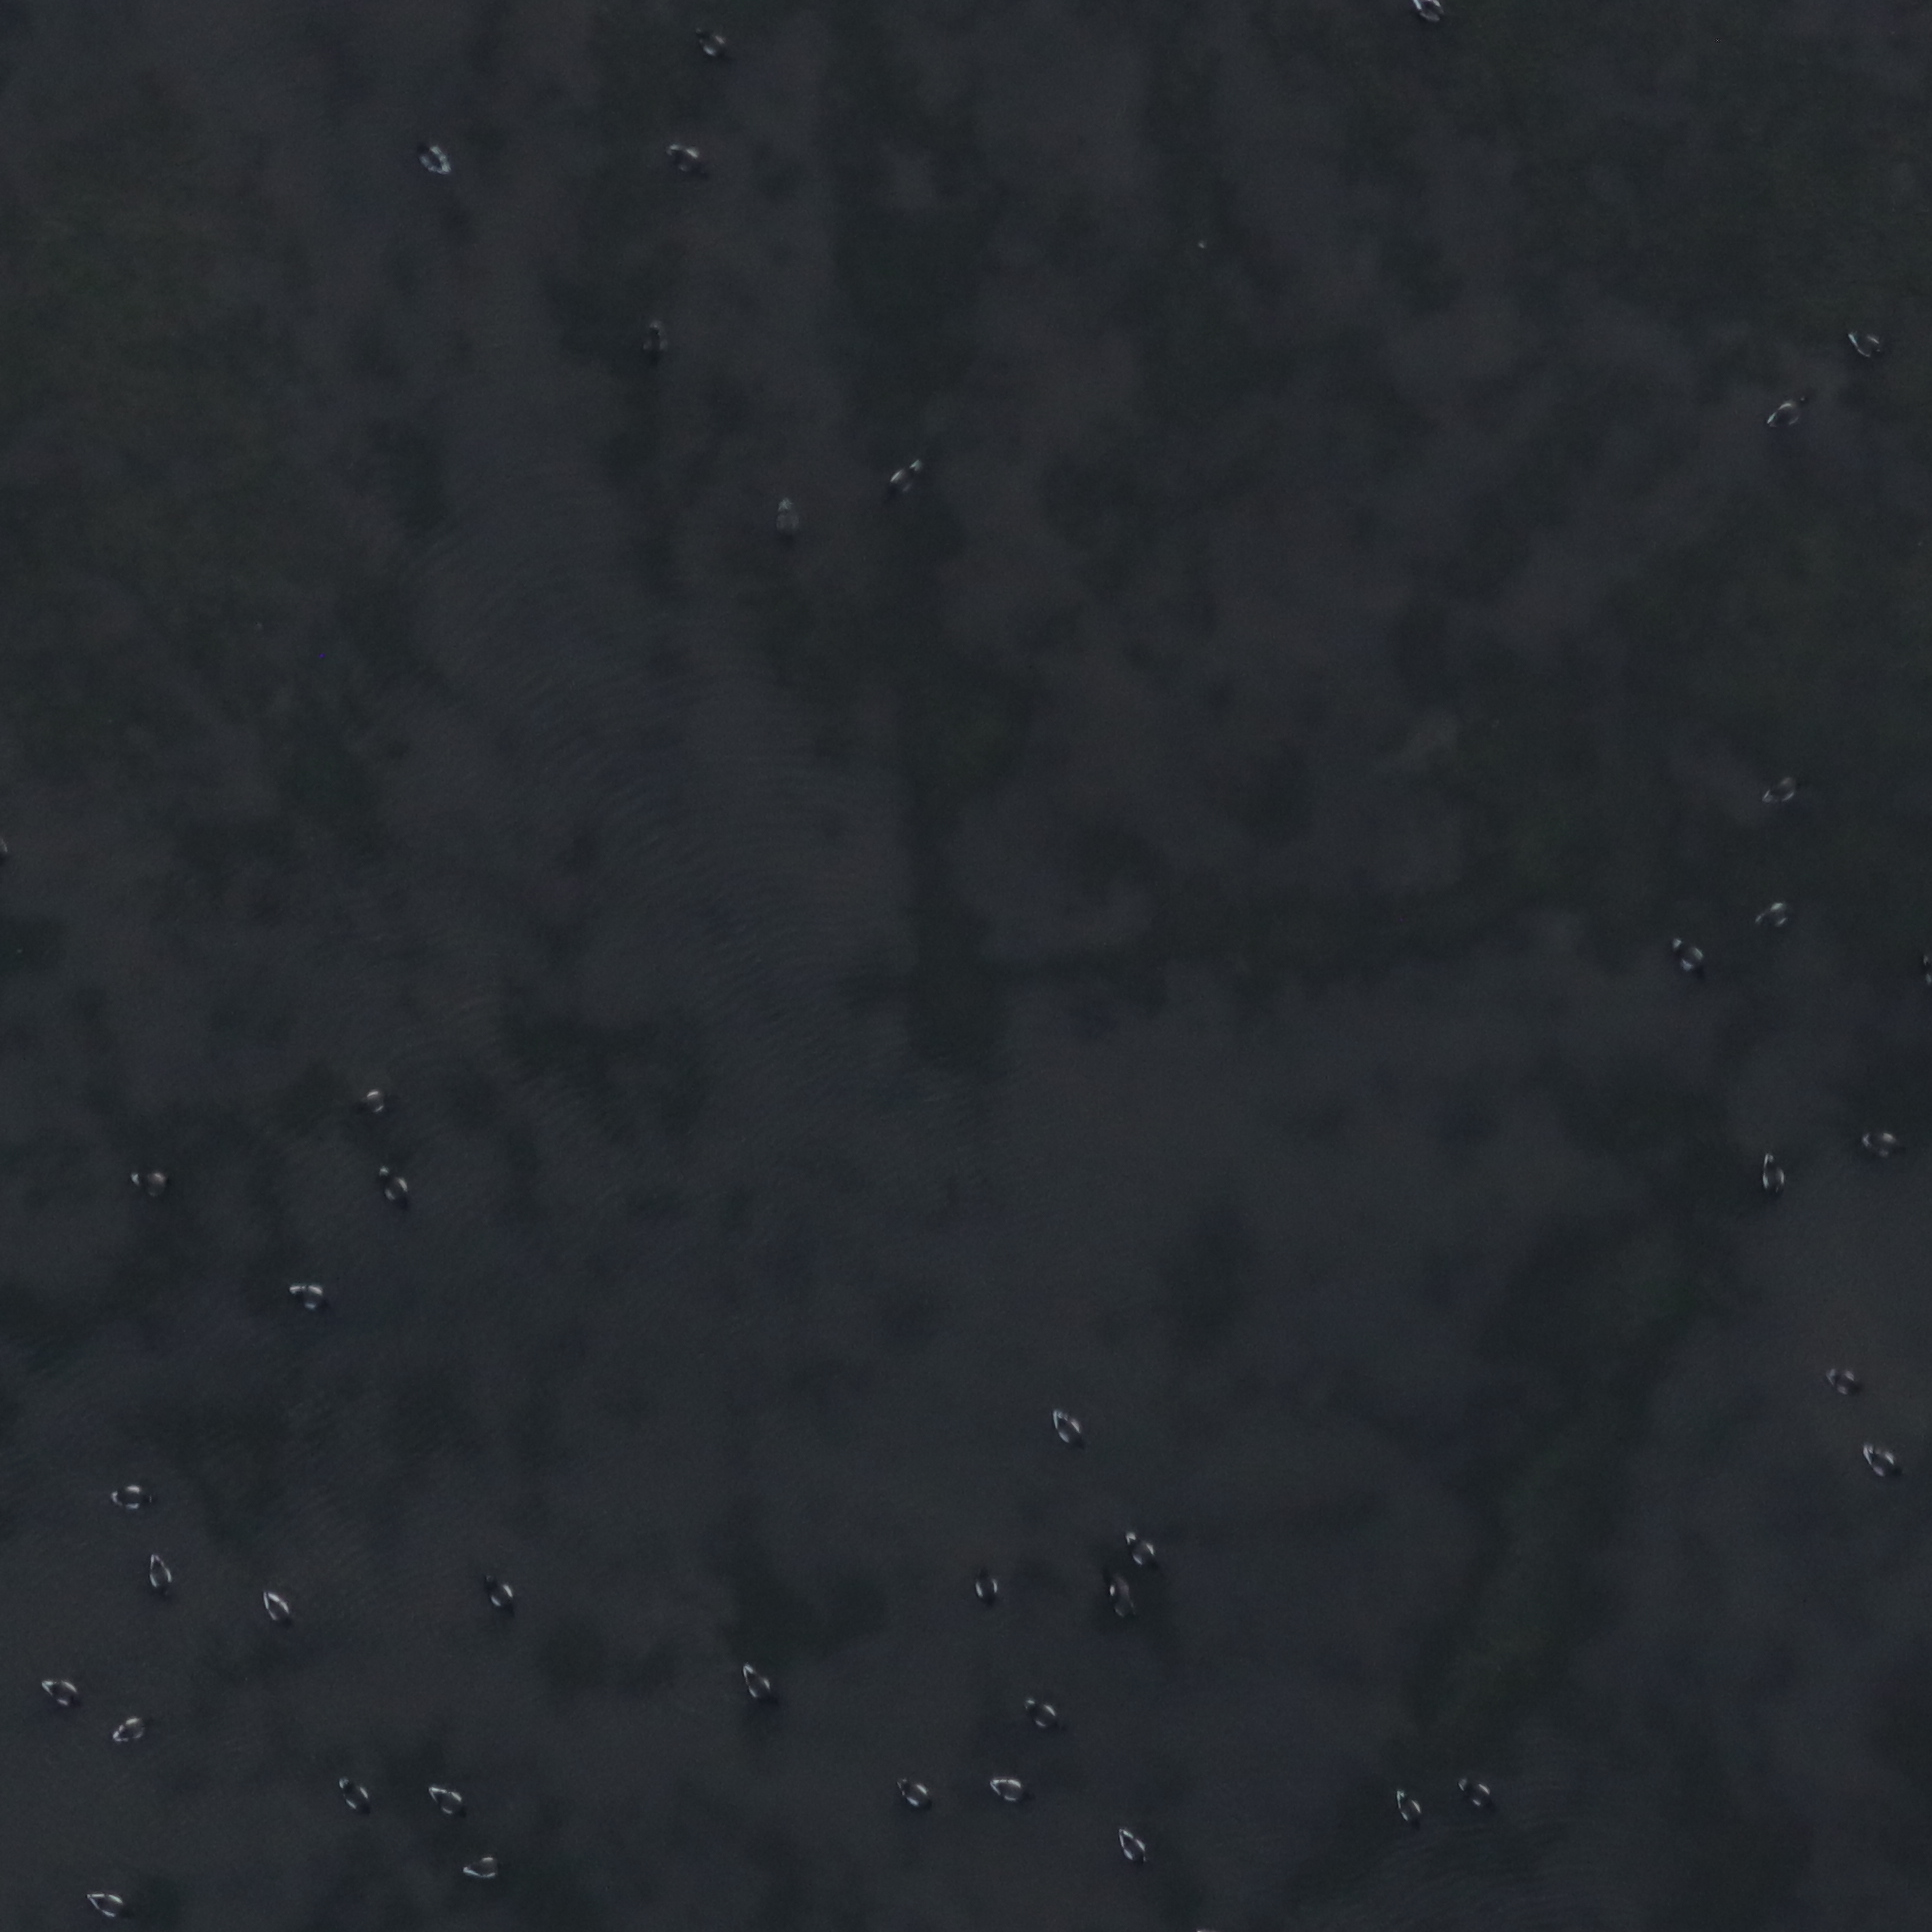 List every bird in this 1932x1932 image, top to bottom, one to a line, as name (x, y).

brant (1428, 7)
brant (712, 43)
brant (684, 158)
brant (431, 160)
brant (651, 342)
brant (1863, 345)
brant (1787, 414)
brant (904, 478)
brant (789, 519)
brant (1784, 790)
brant (1776, 916)
brant (1688, 956)
brant (374, 1102)
brant (1880, 1144)
brant (1773, 1177)
brant (151, 1183)
brant (393, 1186)
brant (309, 1296)
brant (1841, 1382)
brant (1067, 1429)
brant (1881, 1461)
brant (131, 1497)
brant (1140, 1551)
brant (160, 1575)
brant (988, 1587)
brant (499, 1594)
brant (1119, 1600)
brant (277, 1609)
brant (756, 1684)
brant (62, 1693)
brant (1042, 1713)
brant (132, 1730)
brant (1010, 1791)
brant (915, 1794)
brant (1477, 1794)
brant (354, 1796)
brant (448, 1801)
brant (1407, 1807)
brant (1133, 1847)
brant (484, 1868)
brant (108, 1906)